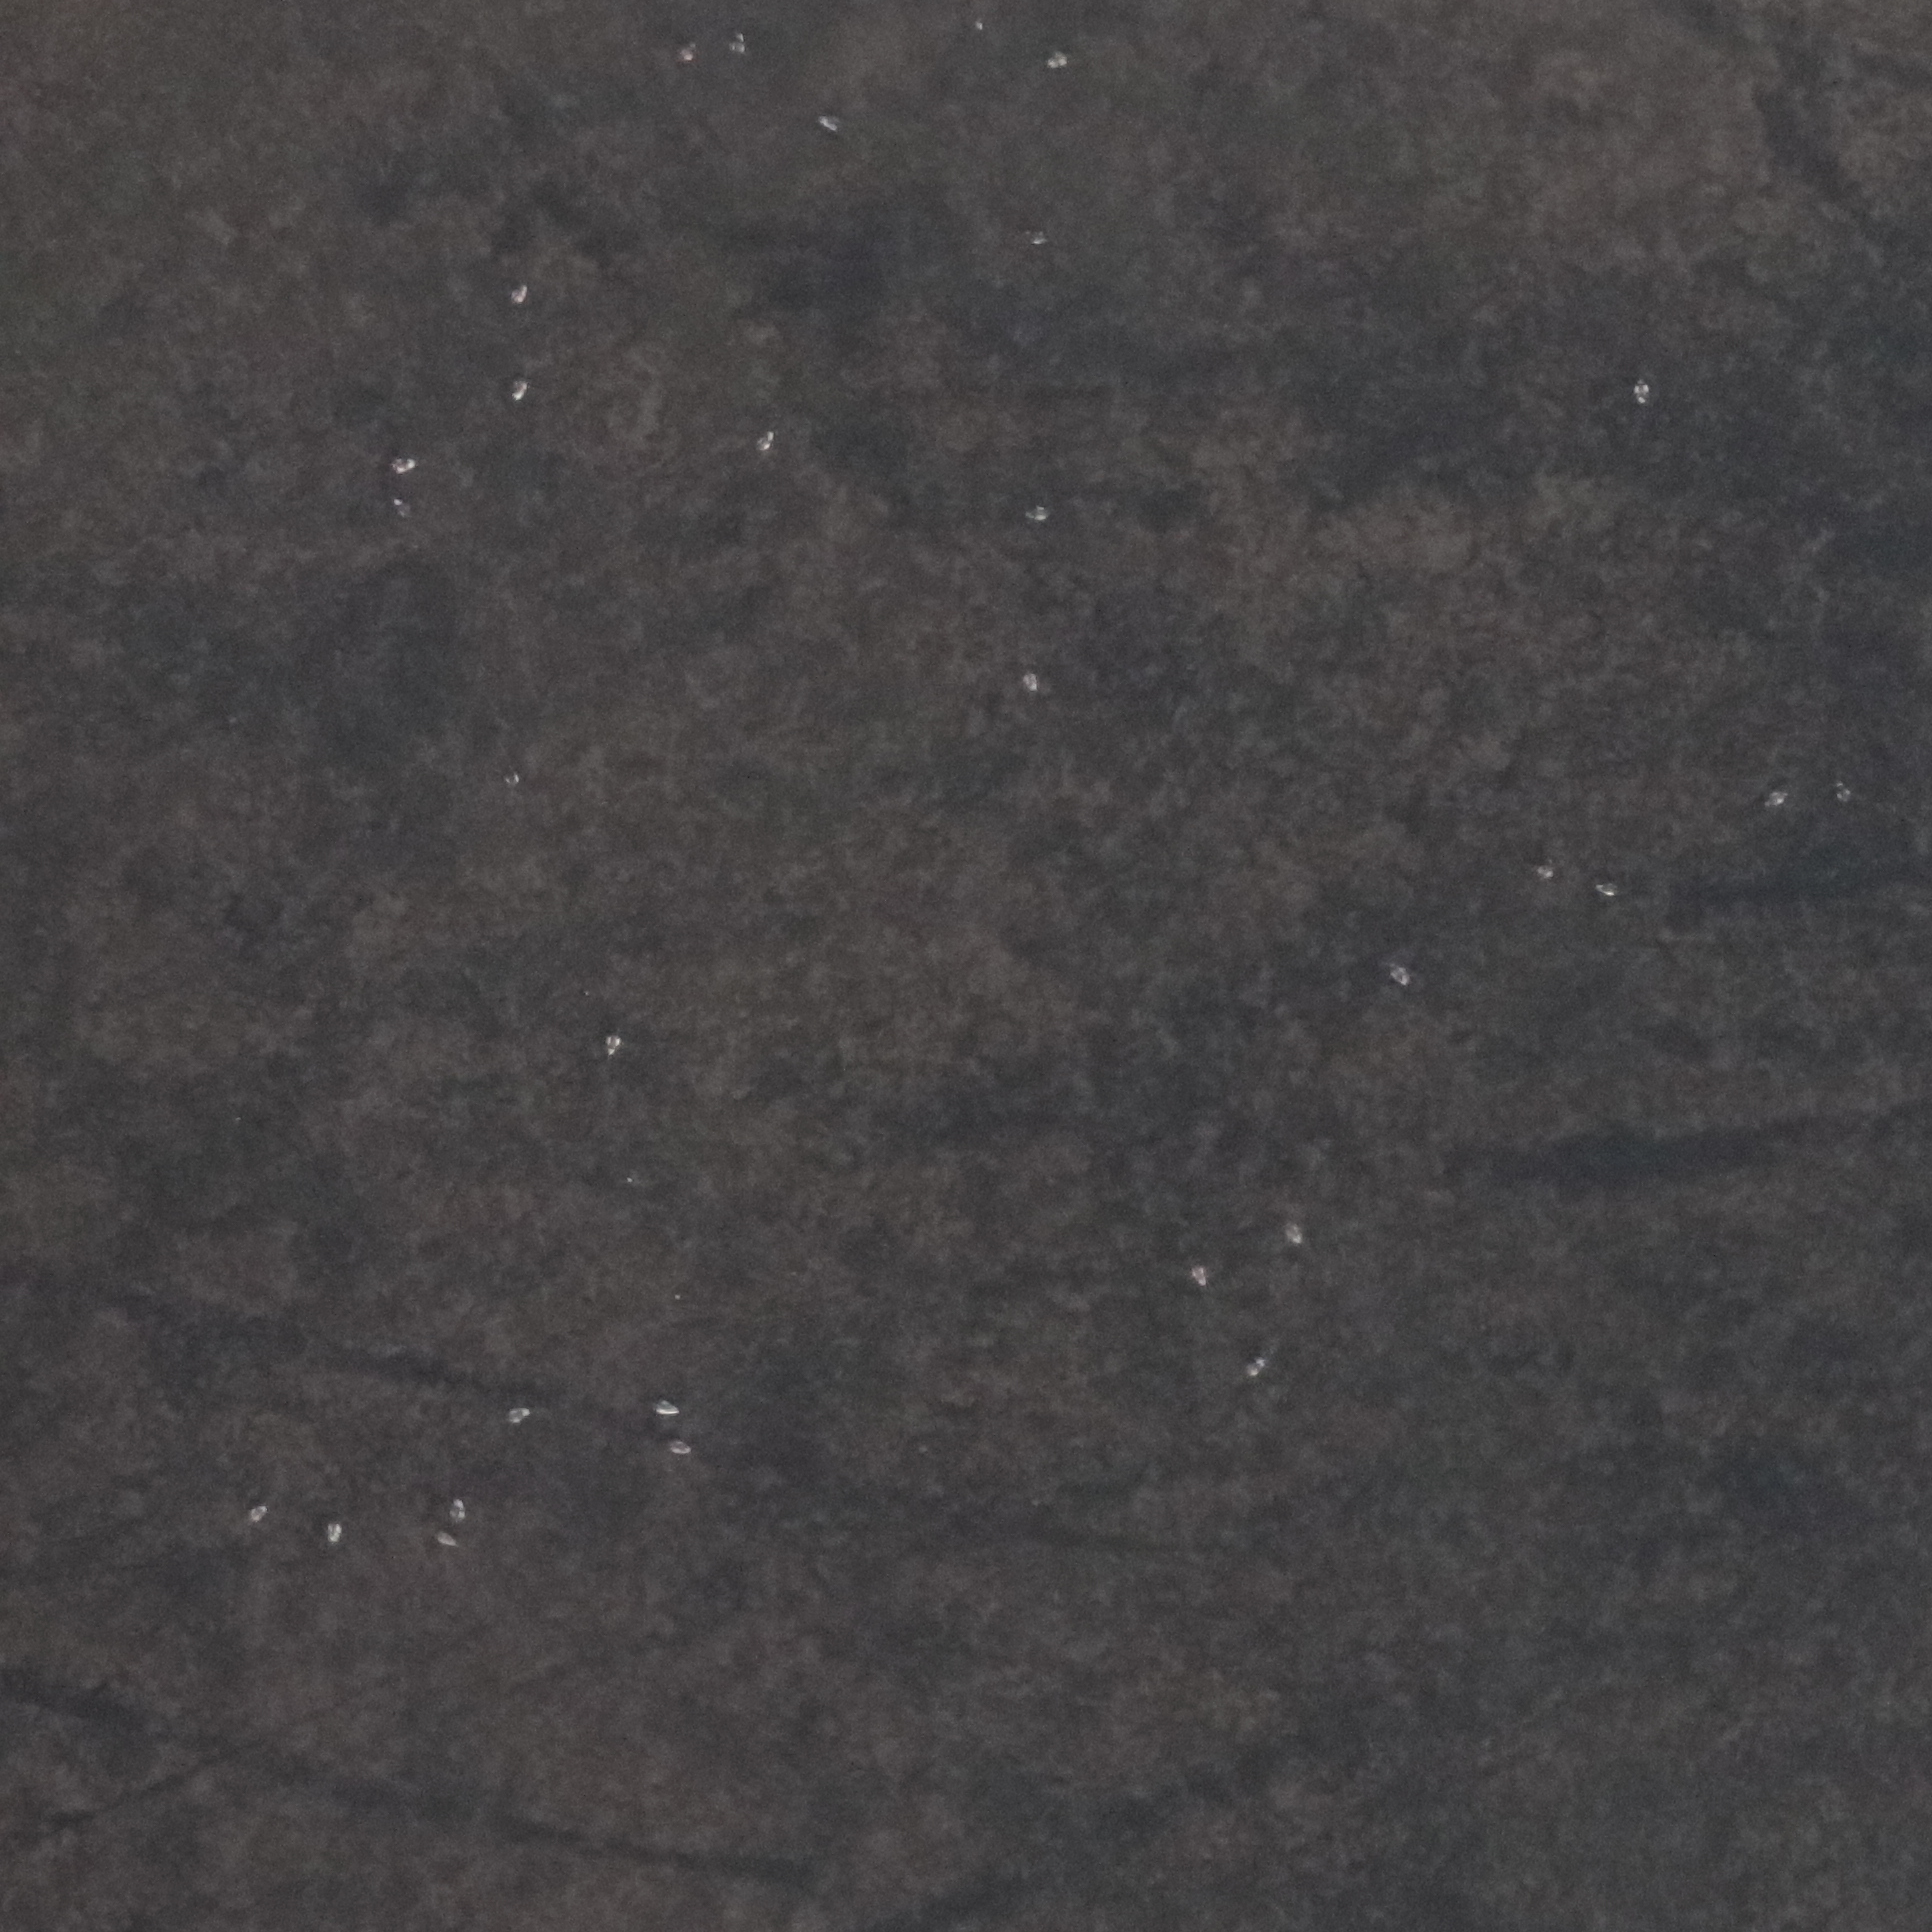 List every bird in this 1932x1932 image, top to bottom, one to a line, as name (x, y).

brant (743, 39)
brant (683, 52)
brant (1064, 57)
brant (832, 120)
brant (1036, 240)
brant (516, 293)
brant (525, 382)
brant (1641, 393)
brant (762, 442)
brant (410, 464)
brant (404, 506)
brant (1039, 512)
brant (1036, 677)
brant (510, 771)
brant (1844, 795)
brant (1780, 797)
brant (1546, 874)
brant (1607, 889)
brant (1391, 974)
brant (613, 1043)
brant (1294, 1231)
brant (1205, 1276)
brant (1252, 1371)
brant (666, 1407)
brant (521, 1414)
brant (683, 1447)
brant (457, 1509)
brant (258, 1518)
brant (334, 1538)
brant (438, 1543)